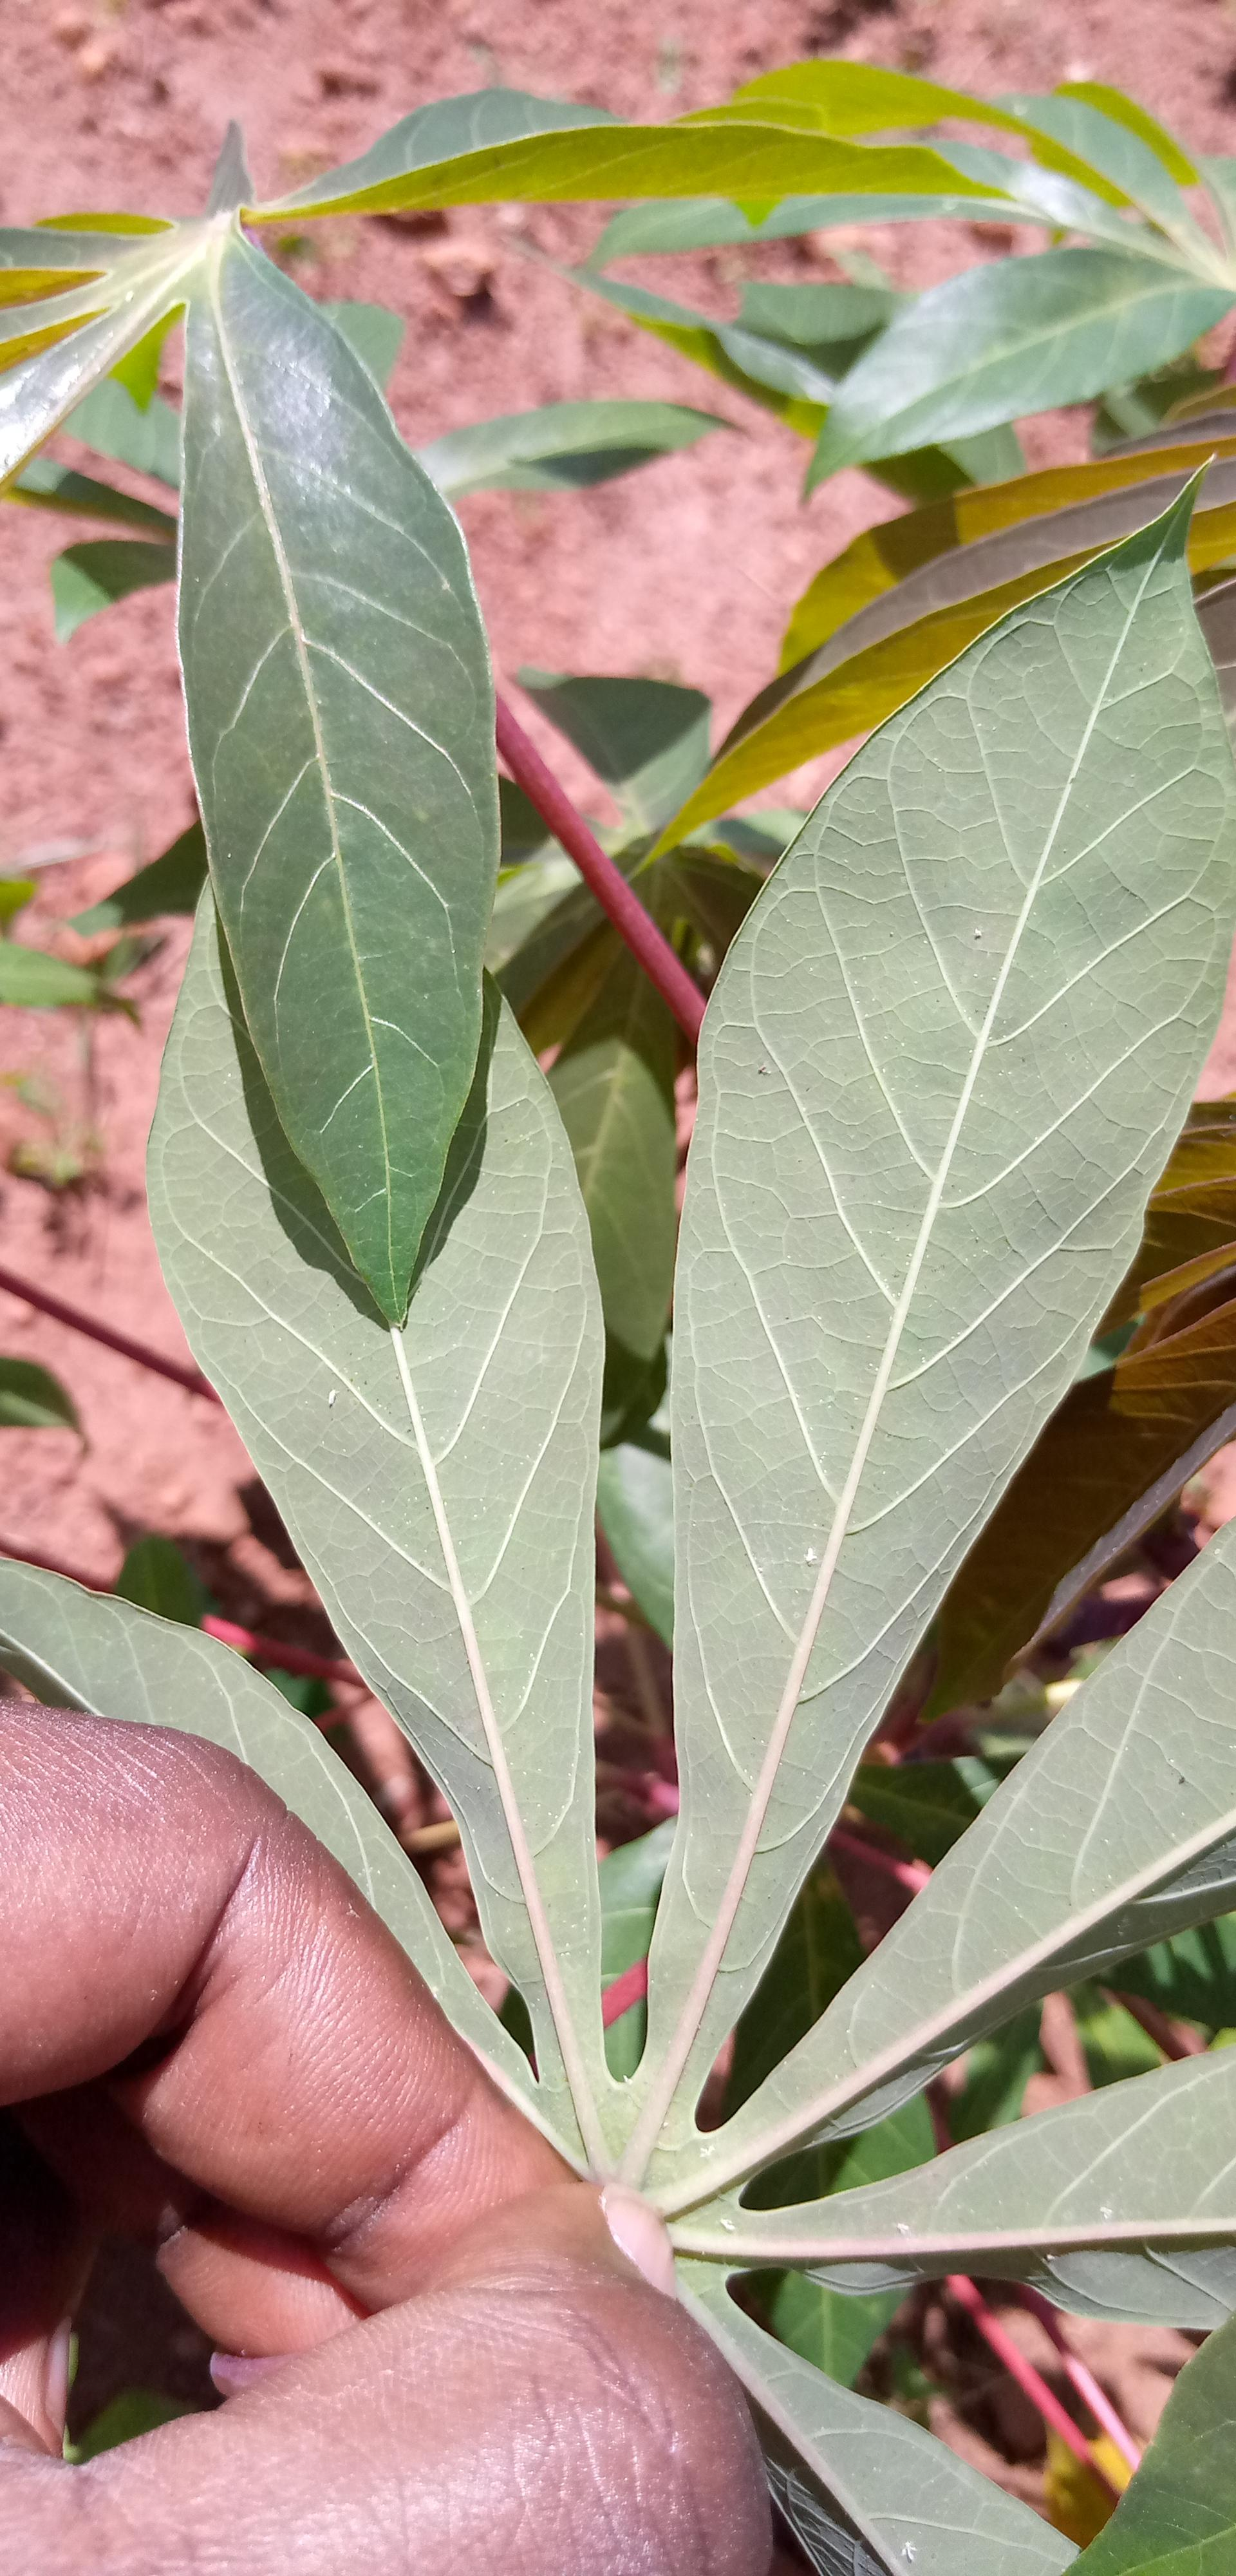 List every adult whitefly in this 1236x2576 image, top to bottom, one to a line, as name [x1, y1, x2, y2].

whitefly [317, 1380, 352, 1419]
whitefly [799, 1536, 817, 1569]
whitefly [691, 2135, 716, 2157]
whitefly [1092, 2197, 1117, 2228]
whitefly [710, 2211, 740, 2233]
whitefly [896, 2217, 913, 2237]
whitefly [1037, 2247, 1062, 2266]
whitefly [889, 2533, 921, 2564]